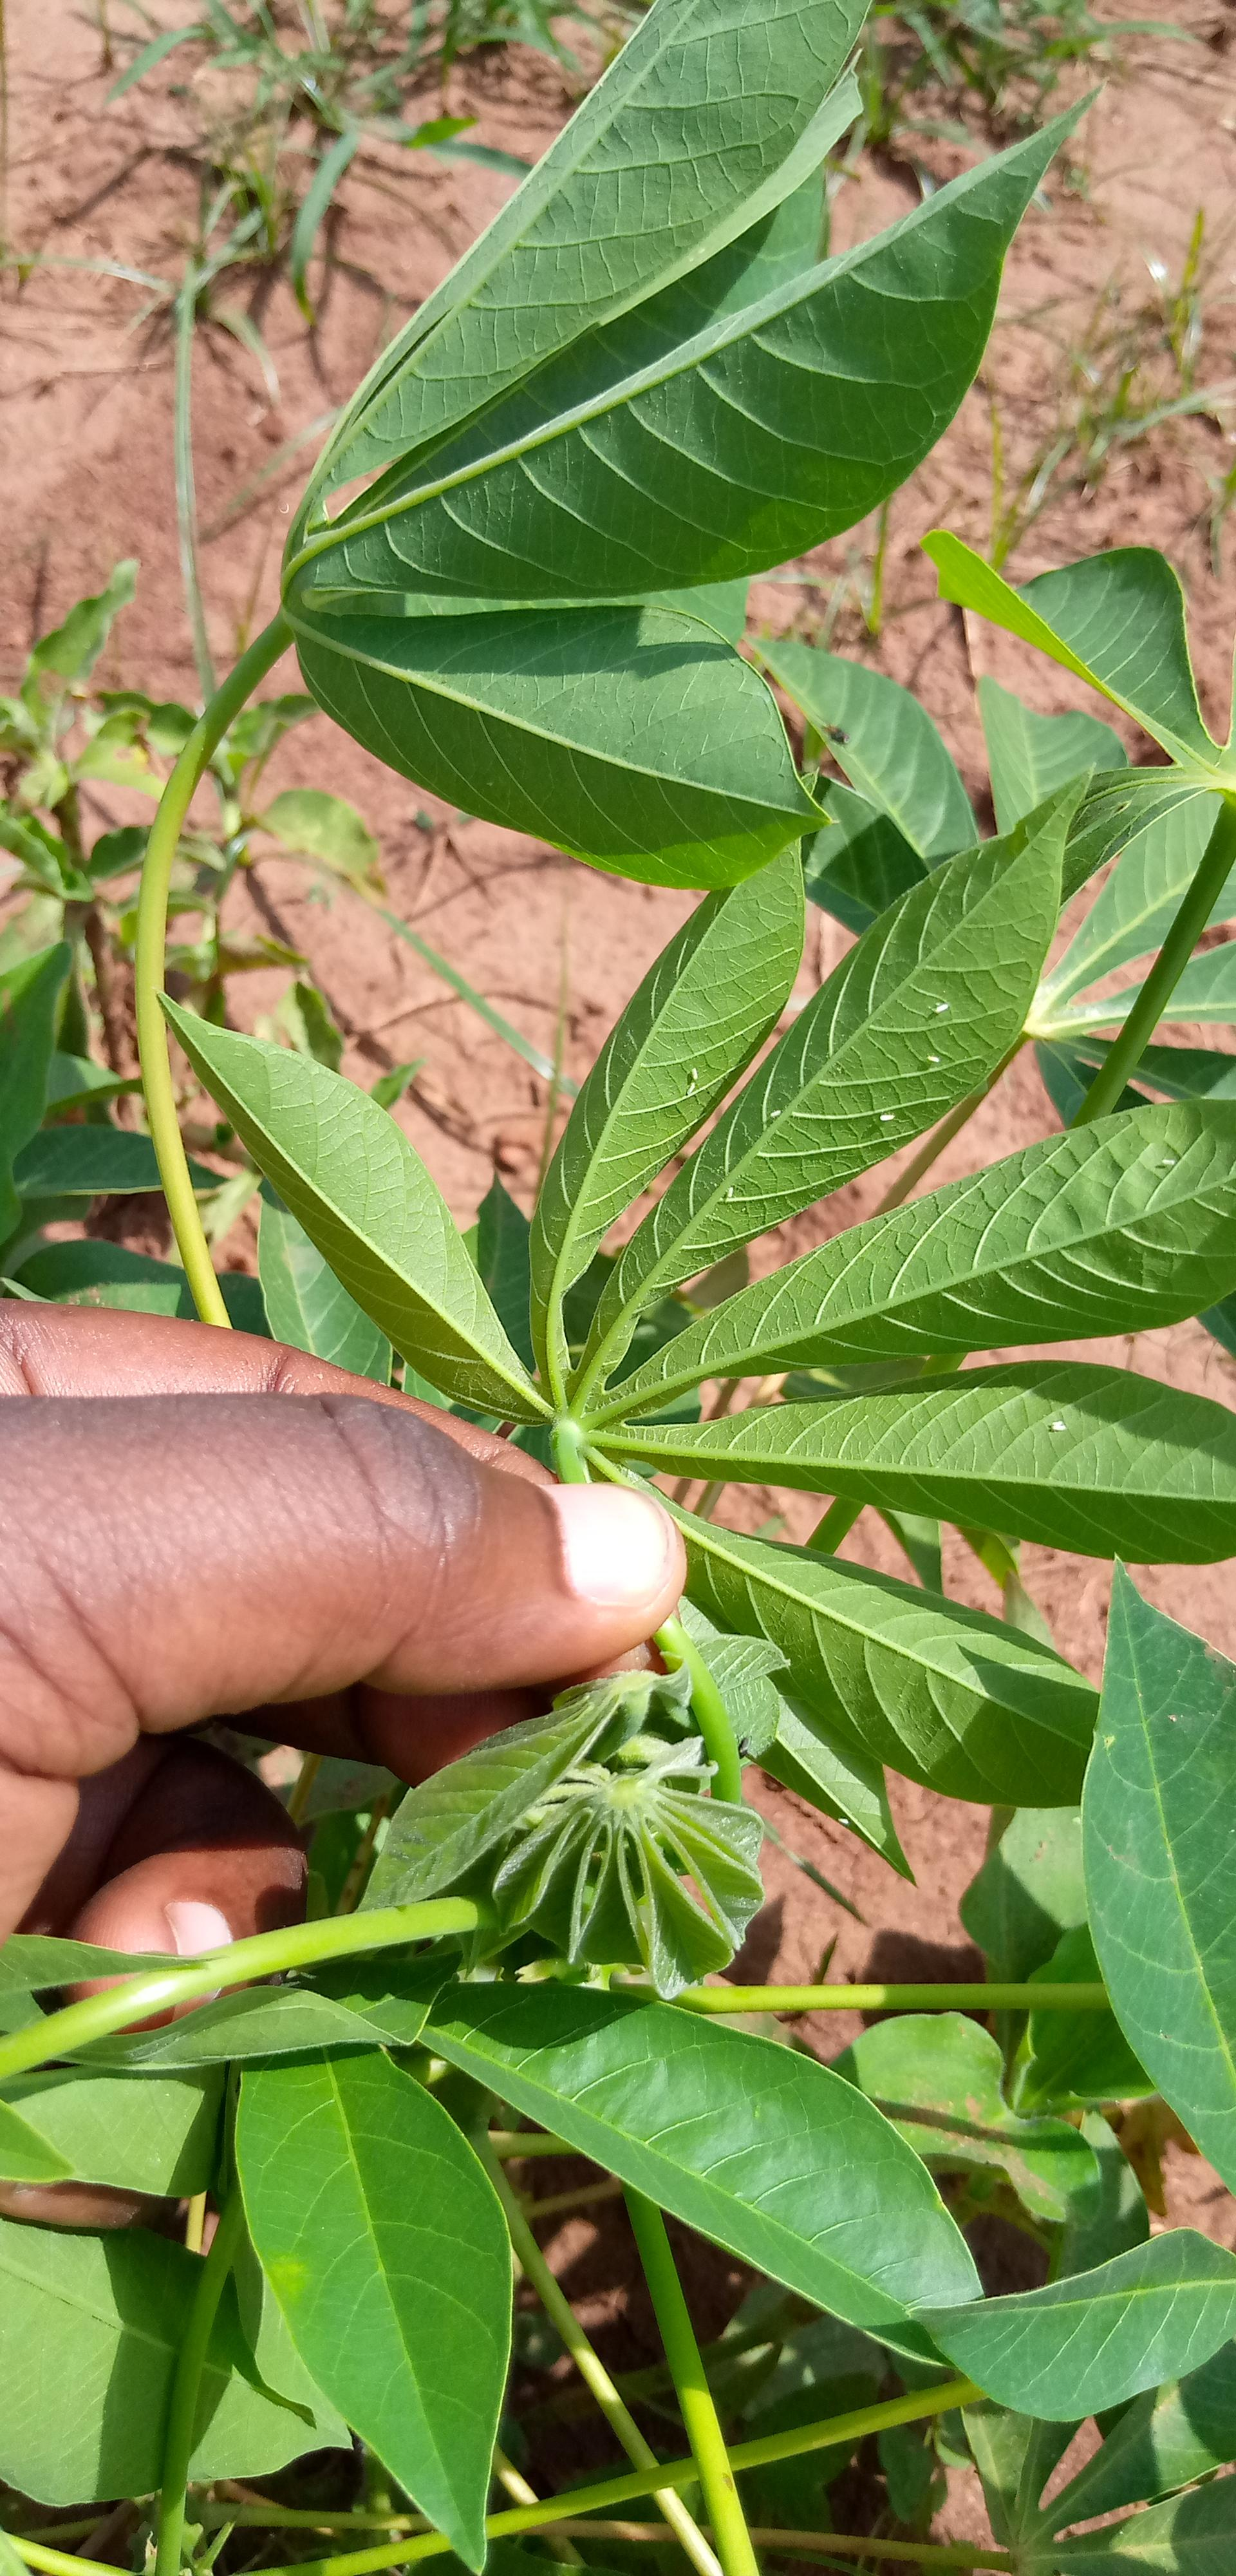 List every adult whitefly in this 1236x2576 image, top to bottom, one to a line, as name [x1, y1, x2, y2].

whitefly [927, 990, 953, 1019]
whitefly [920, 1050, 944, 1070]
whitefly [681, 1064, 707, 1104]
whitefly [680, 1081, 707, 1109]
whitefly [760, 1096, 789, 1126]
whitefly [870, 1106, 898, 1132]
whitefly [1159, 1151, 1177, 1177]
whitefly [722, 1173, 741, 1206]
whitefly [1046, 1408, 1074, 1446]
whitefly [1042, 1411, 1067, 1441]